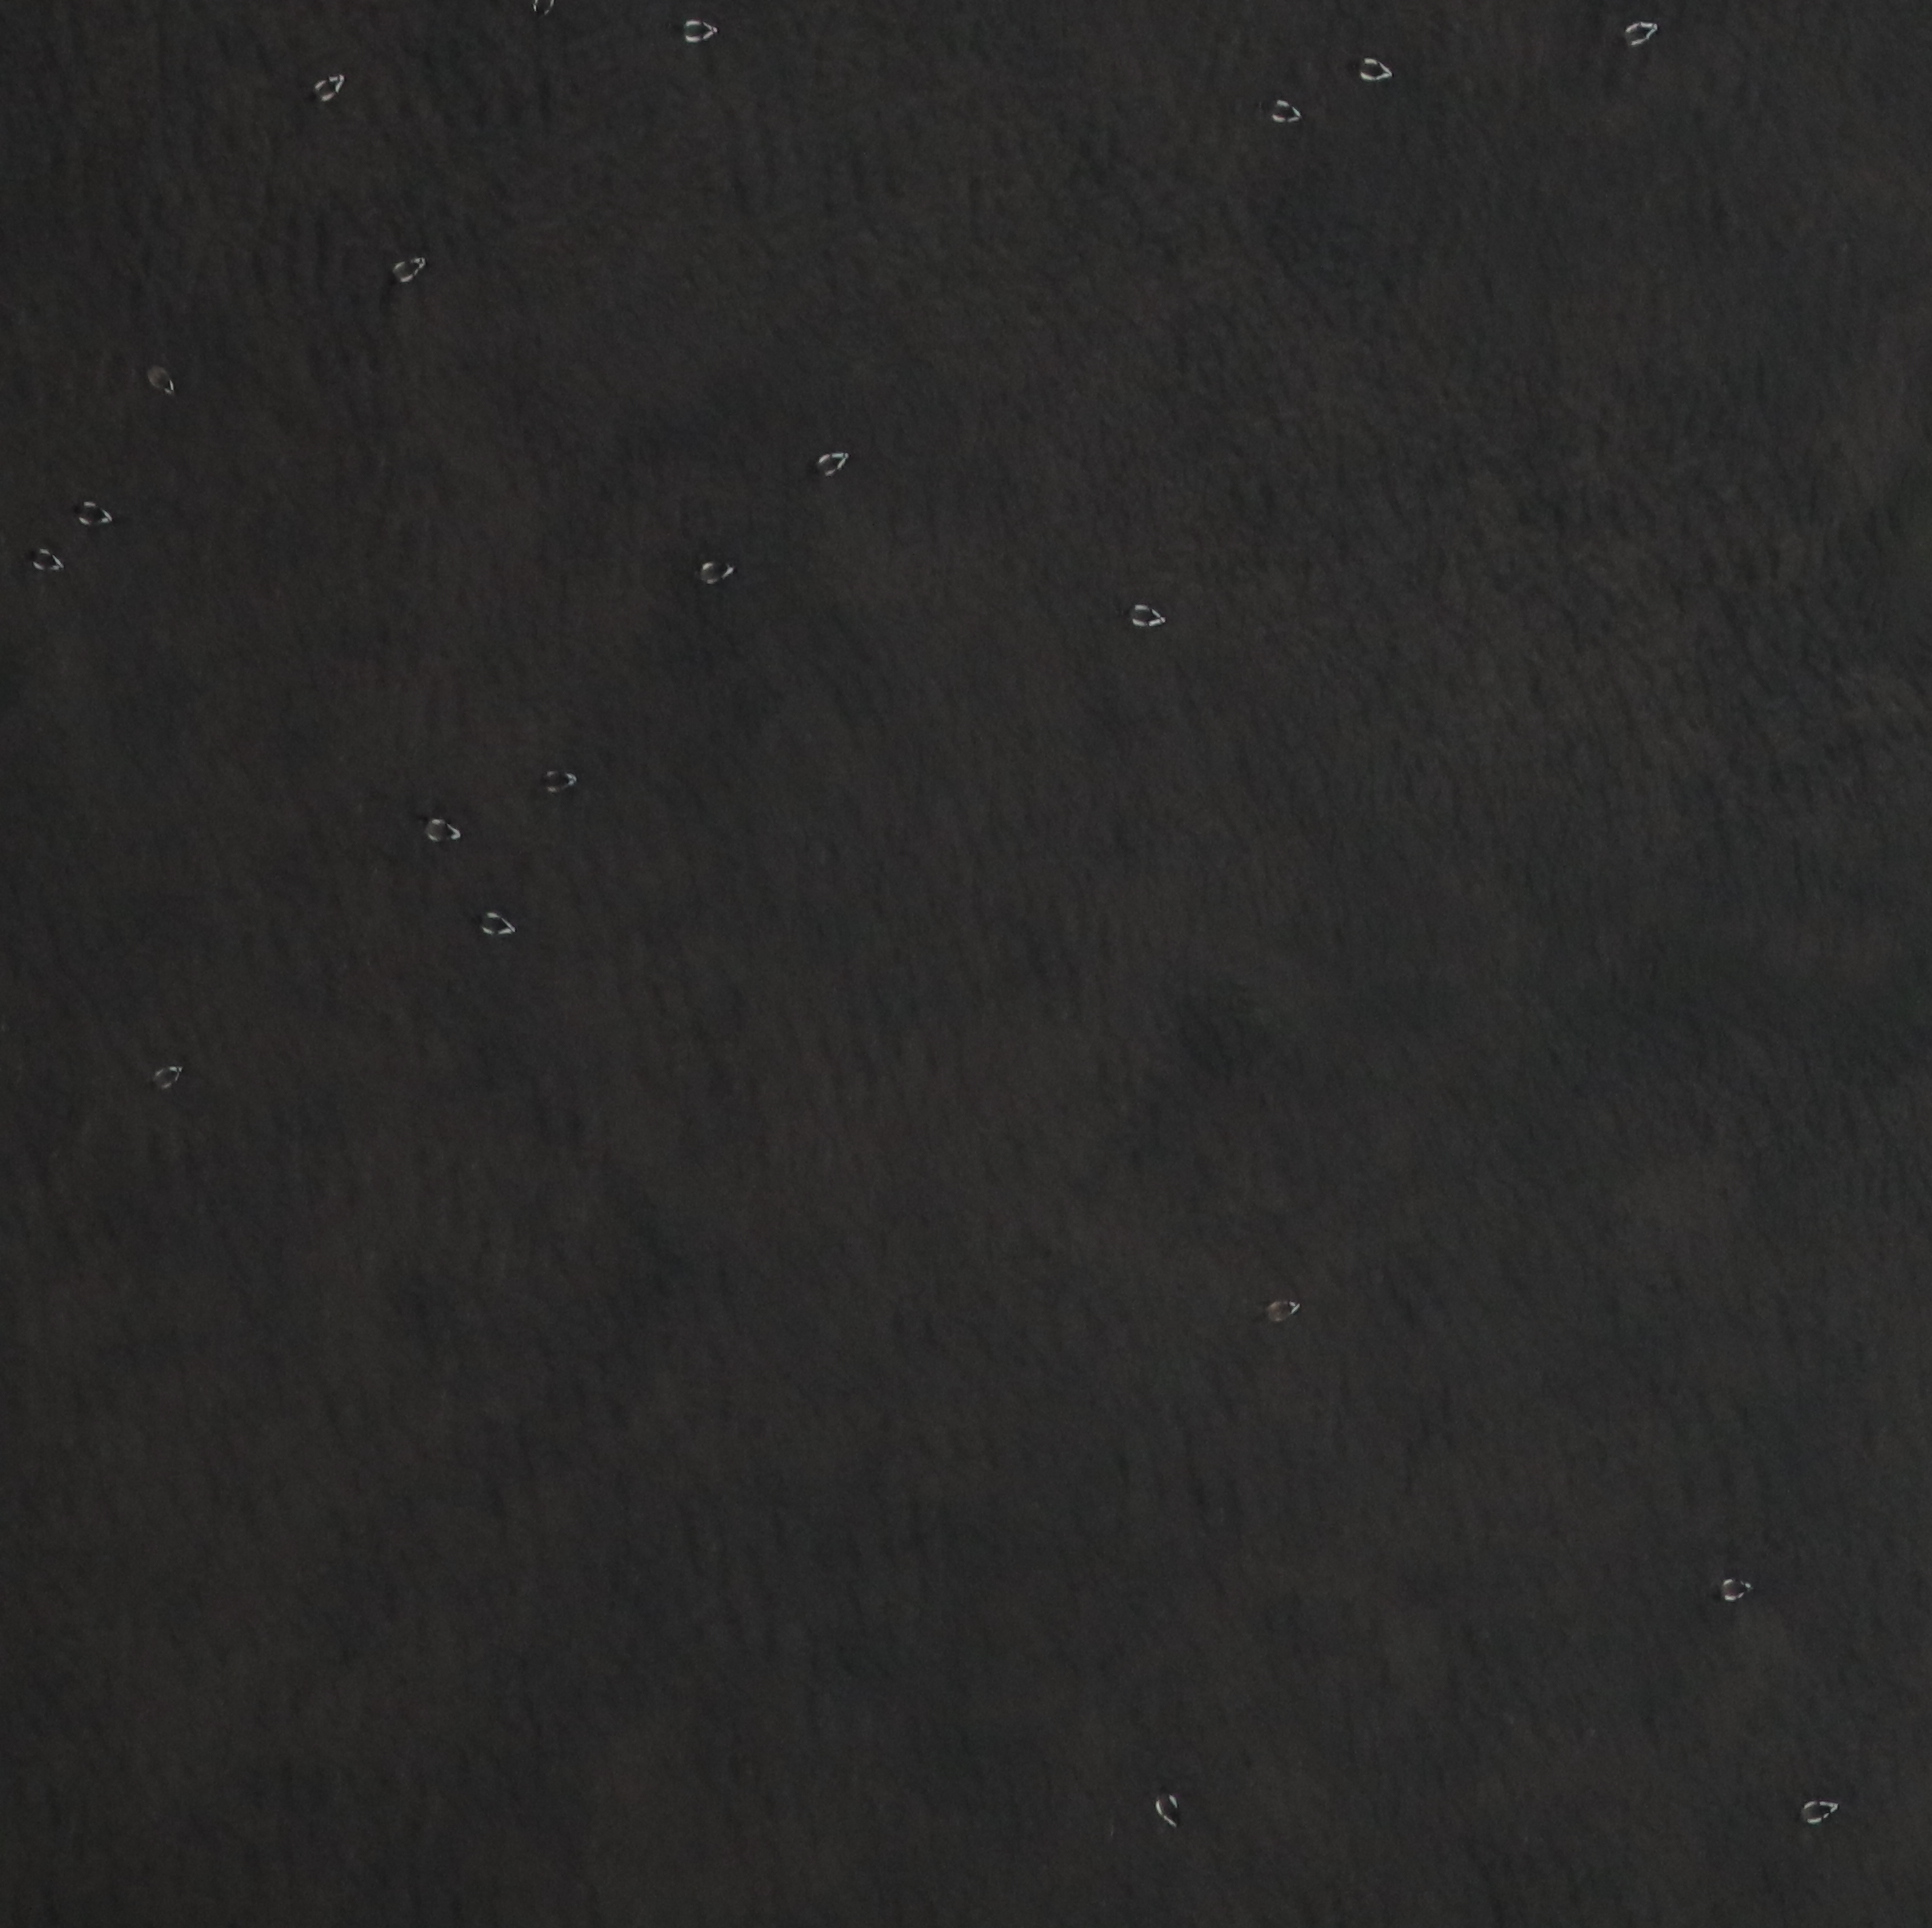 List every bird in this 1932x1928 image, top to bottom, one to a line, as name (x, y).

brant (544, 2)
brant (698, 31)
brant (1640, 34)
brant (1373, 70)
brant (325, 89)
brant (1283, 112)
brant (405, 269)
brant (161, 380)
brant (828, 464)
brant (91, 514)
brant (46, 560)
brant (713, 573)
brant (1145, 615)
brant (558, 781)
brant (439, 830)
brant (491, 923)
brant (164, 1077)
brant (1281, 1311)
brant (1732, 1589)
brant (1167, 1808)
brant (1816, 1813)